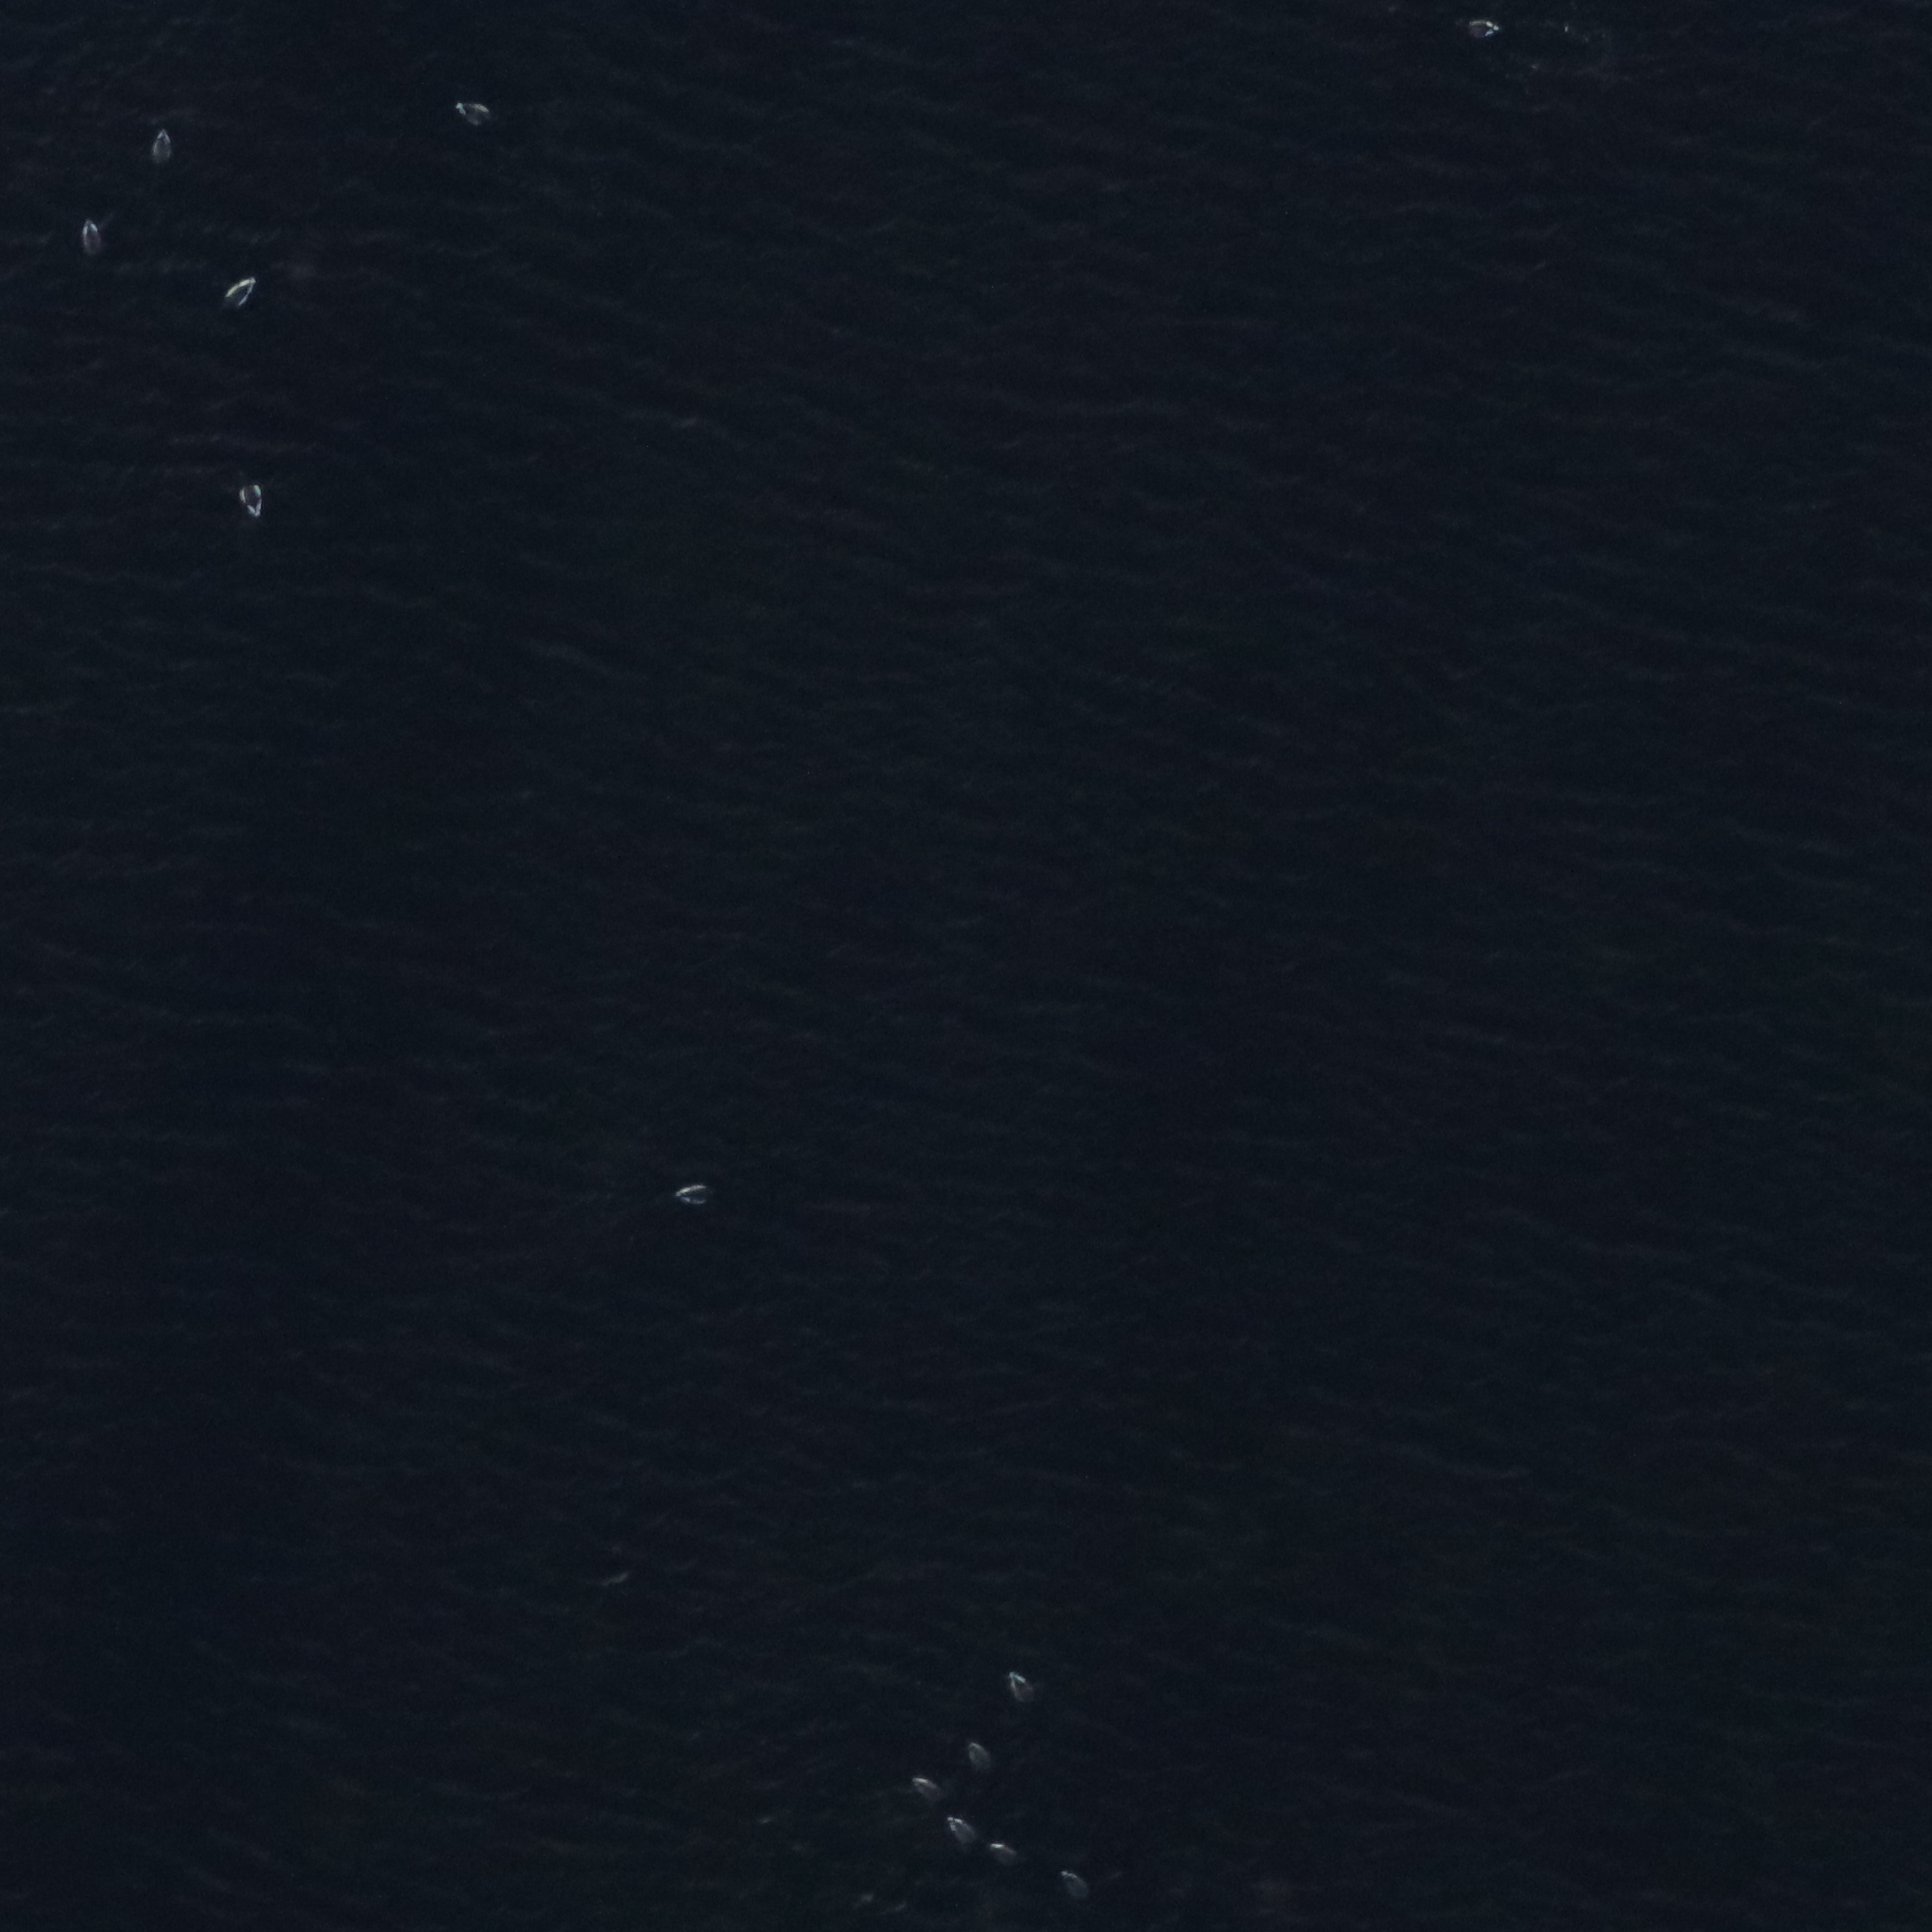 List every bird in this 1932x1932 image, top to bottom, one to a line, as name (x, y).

brant (1479, 27)
brant (475, 114)
brant (162, 144)
brant (91, 238)
brant (241, 292)
brant (249, 495)
brant (694, 1194)
brant (1020, 1691)
brant (973, 1756)
brant (927, 1794)
brant (958, 1827)
brant (1003, 1854)
brant (1075, 1879)